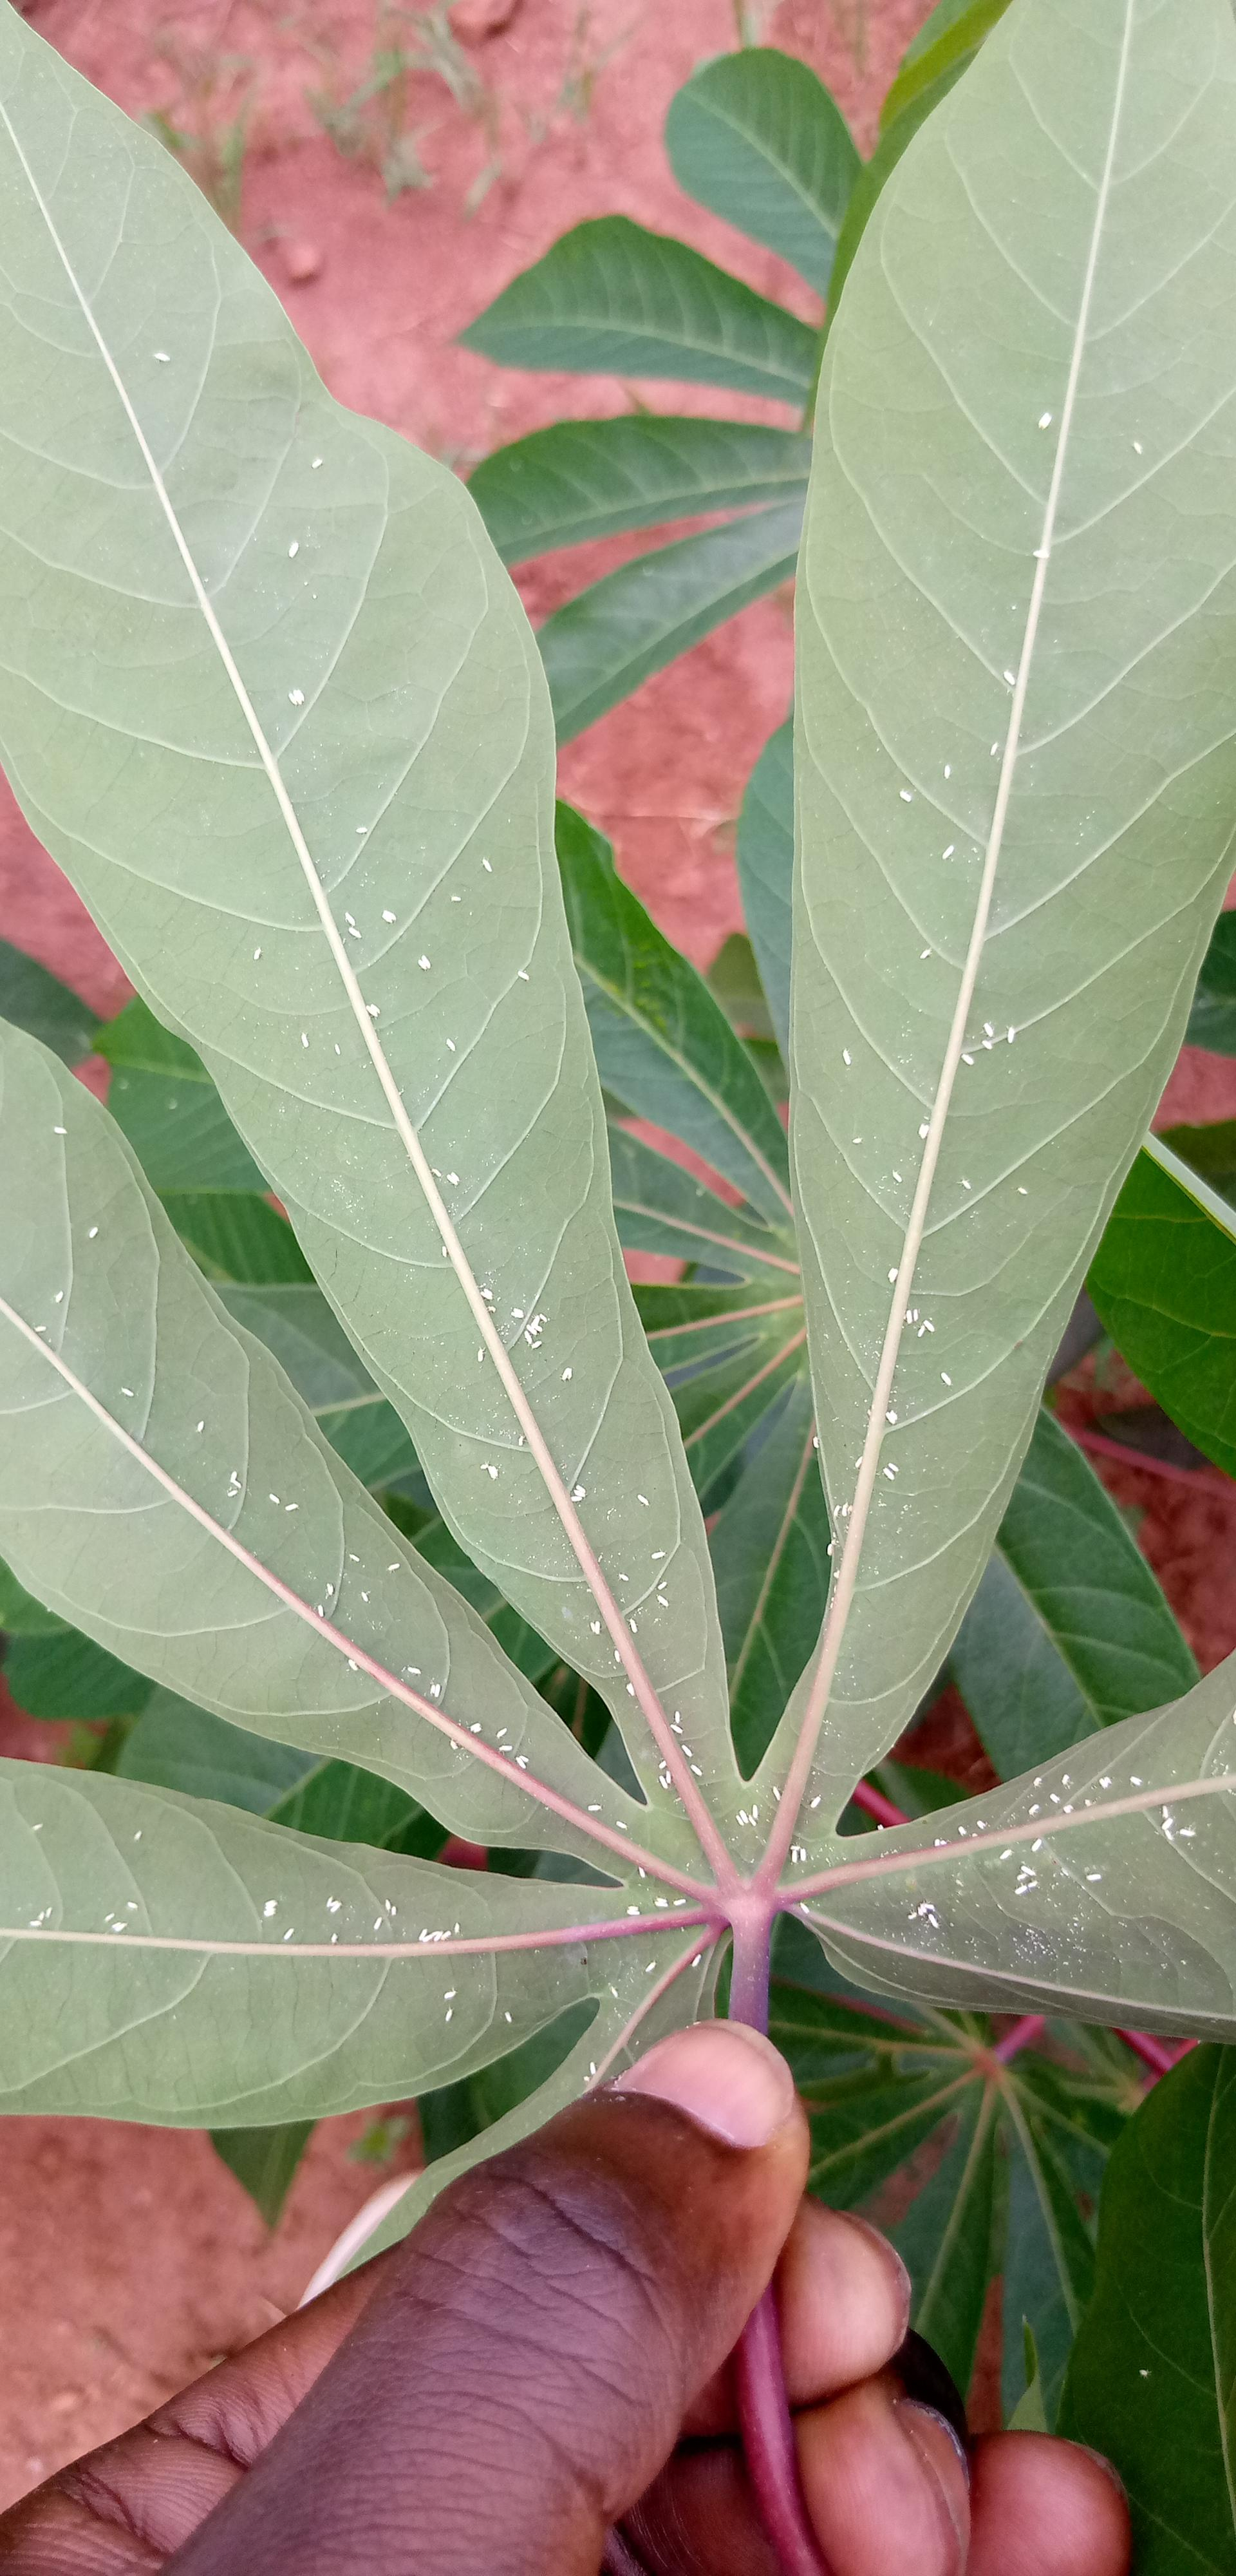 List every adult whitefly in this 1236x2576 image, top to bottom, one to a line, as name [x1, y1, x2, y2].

whitefly [153, 351, 173, 363]
whitefly [1037, 412, 1049, 430]
whitefly [1042, 414, 1052, 431]
whitefly [1130, 440, 1146, 457]
whitefly [310, 456, 324, 471]
whitefly [287, 539, 299, 560]
whitefly [1031, 548, 1051, 560]
whitefly [1002, 669, 1017, 687]
whitefly [297, 688, 306, 703]
whitefly [292, 688, 303, 706]
whitefly [288, 692, 297, 707]
whitefly [988, 741, 998, 757]
whitefly [941, 764, 954, 782]
whitefly [896, 787, 912, 804]
whitefly [353, 824, 371, 836]
whitefly [939, 844, 955, 862]
whitefly [480, 855, 496, 874]
whitefly [449, 894, 463, 905]
whitefly [382, 909, 397, 922]
whitefly [344, 911, 357, 927]
whitefly [381, 913, 393, 925]
whitefly [346, 926, 363, 940]
whitefly [252, 945, 263, 962]
whitefly [918, 946, 932, 961]
whitefly [420, 954, 432, 971]
whitefly [417, 958, 427, 971]
whitefly [516, 969, 531, 982]
whitefly [370, 1003, 381, 1015]
whitefly [364, 1005, 379, 1018]
whitefly [982, 1021, 997, 1038]
whitefly [1006, 1025, 1015, 1045]
whitefly [300, 1030, 311, 1049]
whitefly [445, 1037, 459, 1052]
whitefly [980, 1039, 995, 1052]
whitefly [332, 1042, 342, 1057]
whitefly [840, 1046, 853, 1066]
whitefly [960, 1053, 974, 1067]
whitefly [917, 1123, 925, 1136]
whitefly [921, 1123, 930, 1139]
whitefly [52, 1125, 70, 1137]
whitefly [850, 1135, 863, 1145]
whitefly [429, 1167, 442, 1179]
whitefly [890, 1168, 905, 1185]
whitefly [450, 1171, 460, 1183]
whitefly [445, 1173, 458, 1187]
whitefly [959, 1179, 973, 1192]
whitefly [1016, 1186, 1029, 1198]
whitefly [86, 1226, 102, 1242]
whitefly [440, 1245, 449, 1259]
whitefly [886, 1266, 894, 1279]
whitefly [890, 1269, 898, 1284]
whitefly [482, 1288, 494, 1297]
whitefly [53, 1289, 66, 1305]
whitefly [479, 1291, 492, 1301]
whitefly [486, 1303, 497, 1314]
whitefly [510, 1307, 525, 1316]
whitefly [912, 1307, 919, 1323]
whitefly [905, 1308, 913, 1326]
whitefly [509, 1311, 525, 1320]
whitefly [538, 1312, 548, 1323]
whitefly [530, 1314, 540, 1323]
whitefly [922, 1318, 936, 1334]
whitefly [525, 1323, 538, 1336]
whitefly [31, 1324, 49, 1335]
whitefly [532, 1324, 544, 1333]
whitefly [915, 1324, 925, 1338]
whitefly [523, 1330, 533, 1345]
whitefly [531, 1340, 544, 1350]
whitefly [474, 1345, 488, 1364]
whitefly [560, 1366, 569, 1381]
whitefly [567, 1366, 573, 1381]
whitefly [938, 1370, 953, 1387]
whitefly [119, 1386, 135, 1399]
whitefly [889, 1410, 899, 1421]
whitefly [885, 1411, 895, 1426]
whitefly [195, 1419, 207, 1435]
whitefly [516, 1434, 525, 1447]
whitefly [811, 1434, 821, 1450]
whitefly [854, 1455, 863, 1472]
whitefly [478, 1462, 489, 1470]
whitefly [886, 1462, 901, 1472]
whitefly [488, 1464, 496, 1479]
whitefly [492, 1465, 500, 1478]
whitefly [882, 1466, 899, 1482]
whitefly [229, 1470, 239, 1482]
whitefly [232, 1481, 243, 1490]
whitefly [574, 1484, 588, 1493]
whitefly [225, 1488, 239, 1499]
whitefly [572, 1489, 586, 1499]
whitefly [267, 1492, 281, 1506]
whitefly [636, 1492, 651, 1508]
whitefly [569, 1495, 584, 1502]
whitefly [283, 1501, 302, 1512]
whitefly [841, 1501, 848, 1517]
whitefly [831, 1502, 841, 1518]
whitefly [824, 1542, 834, 1557]
whitefly [650, 1549, 668, 1561]
whitefly [348, 1552, 360, 1564]
whitefly [386, 1561, 402, 1573]
whitefly [831, 1569, 840, 1581]
whitefly [617, 1571, 630, 1582]
whitefly [656, 1580, 671, 1591]
whitefly [325, 1582, 336, 1596]
whitefly [359, 1590, 370, 1604]
whitefly [655, 1594, 671, 1609]
whitefly [316, 1604, 328, 1620]
whitefly [628, 1616, 639, 1636]
whitefly [594, 1618, 602, 1635]
whitefly [588, 1620, 595, 1634]
whitefly [612, 1648, 622, 1663]
whitefly [347, 1658, 359, 1672]
whitefly [406, 1665, 422, 1676]
whitefly [623, 1680, 636, 1698]
whitefly [435, 1682, 442, 1699]
whitefly [429, 1683, 435, 1696]
whitefly [673, 1709, 682, 1725]
whitefly [469, 1722, 481, 1732]
whitefly [669, 1723, 684, 1735]
whitefly [494, 1725, 509, 1739]
whitefly [473, 1727, 482, 1734]
whitefly [449, 1739, 460, 1752]
whitefly [680, 1743, 693, 1759]
whitefly [497, 1744, 514, 1753]
whitefly [518, 1754, 530, 1763]
whitefly [514, 1756, 527, 1770]
whitefly [658, 1758, 668, 1770]
whitefly [689, 1764, 704, 1778]
whitefly [664, 1768, 673, 1784]
whitefly [1058, 1773, 1073, 1788]
whitefly [657, 1774, 668, 1790]
whitefly [1128, 1774, 1143, 1787]
whitefly [1031, 1775, 1042, 1788]
whitefly [1103, 1776, 1114, 1785]
whitefly [1098, 1777, 1107, 1790]
whitefly [771, 1783, 782, 1802]
whitefly [1048, 1792, 1062, 1804]
whitefly [807, 1794, 823, 1810]
whitefly [1082, 1797, 1094, 1808]
whitefly [751, 1803, 759, 1819]
whitefly [1027, 1803, 1040, 1817]
whitefly [586, 1803, 604, 1813]
whitefly [1062, 1803, 1076, 1814]
whitefly [1160, 1803, 1169, 1819]
whitefly [738, 1808, 749, 1825]
whitefly [747, 1813, 756, 1829]
whitefly [735, 1814, 745, 1827]
whitefly [1159, 1817, 1174, 1831]
whitefly [614, 1819, 630, 1831]
whitefly [975, 1819, 988, 1830]
whitefly [28, 1820, 44, 1832]
whitefly [957, 1824, 968, 1838]
whitefly [1178, 1826, 1197, 1839]
whitefly [132, 1828, 144, 1842]
whitefly [1163, 1828, 1174, 1842]
whitefly [1030, 1837, 1043, 1852]
whitefly [933, 1837, 940, 1847]
whitefly [939, 1839, 948, 1846]
whitefly [789, 1844, 801, 1851]
whitefly [800, 1847, 807, 1862]
whitefly [998, 1848, 1013, 1861]
whitefly [791, 1850, 798, 1864]
whitefly [636, 1865, 647, 1880]
whitefly [1019, 1865, 1037, 1878]
whitefly [1082, 1871, 1103, 1883]
whitefly [1016, 1873, 1028, 1882]
whitefly [1027, 1880, 1040, 1889]
whitefly [1014, 1883, 1028, 1897]
whitefly [325, 1895, 333, 1908]
whitefly [653, 1896, 669, 1902]
whitefly [671, 1896, 689, 1906]
whitefly [384, 1897, 391, 1911]
whitefly [126, 1899, 140, 1910]
whitefly [265, 1899, 276, 1906]
whitefly [330, 1900, 340, 1908]
whitefly [329, 1901, 342, 1913]
whitefly [653, 1901, 669, 1908]
whitefly [798, 1901, 811, 1914]
whitefly [921, 1902, 928, 1913]
whitefly [922, 1902, 936, 1910]
whitefly [391, 1904, 398, 1917]
whitefly [44, 1905, 53, 1920]
whitefly [626, 1905, 641, 1909]
whitefly [915, 1906, 925, 1916]
whitefly [264, 1907, 278, 1911]
whitefly [264, 1909, 277, 1917]
whitefly [624, 1909, 641, 1917]
whitefly [37, 1910, 45, 1921]
whitefly [906, 1910, 918, 1921]
whitefly [102, 1912, 117, 1924]
whitefly [927, 1913, 941, 1929]
whitefly [372, 1915, 383, 1931]
whitefly [28, 1920, 42, 1928]
whitefly [110, 1920, 121, 1929]
whitefly [114, 1922, 127, 1933]
whitefly [453, 1922, 462, 1933]
whitefly [281, 1926, 295, 1942]
whitefly [417, 1927, 428, 1942]
whitefly [441, 1929, 452, 1941]
whitefly [432, 1929, 441, 1937]
whitefly [433, 1930, 444, 1942]
whitefly [329, 1931, 339, 1944]
whitefly [422, 1933, 433, 1944]
whitefly [689, 1952, 702, 1970]
whitefly [644, 1960, 659, 1974]
whitefly [609, 1984, 620, 2000]
whitefly [442, 1989, 458, 2000]
whitefly [444, 2007, 455, 2023]
whitefly [502, 2009, 515, 2027]
whitefly [588, 2060, 599, 2076]
whitefly [581, 2073, 592, 2084]
whitefly [1136, 2366, 1152, 2380]